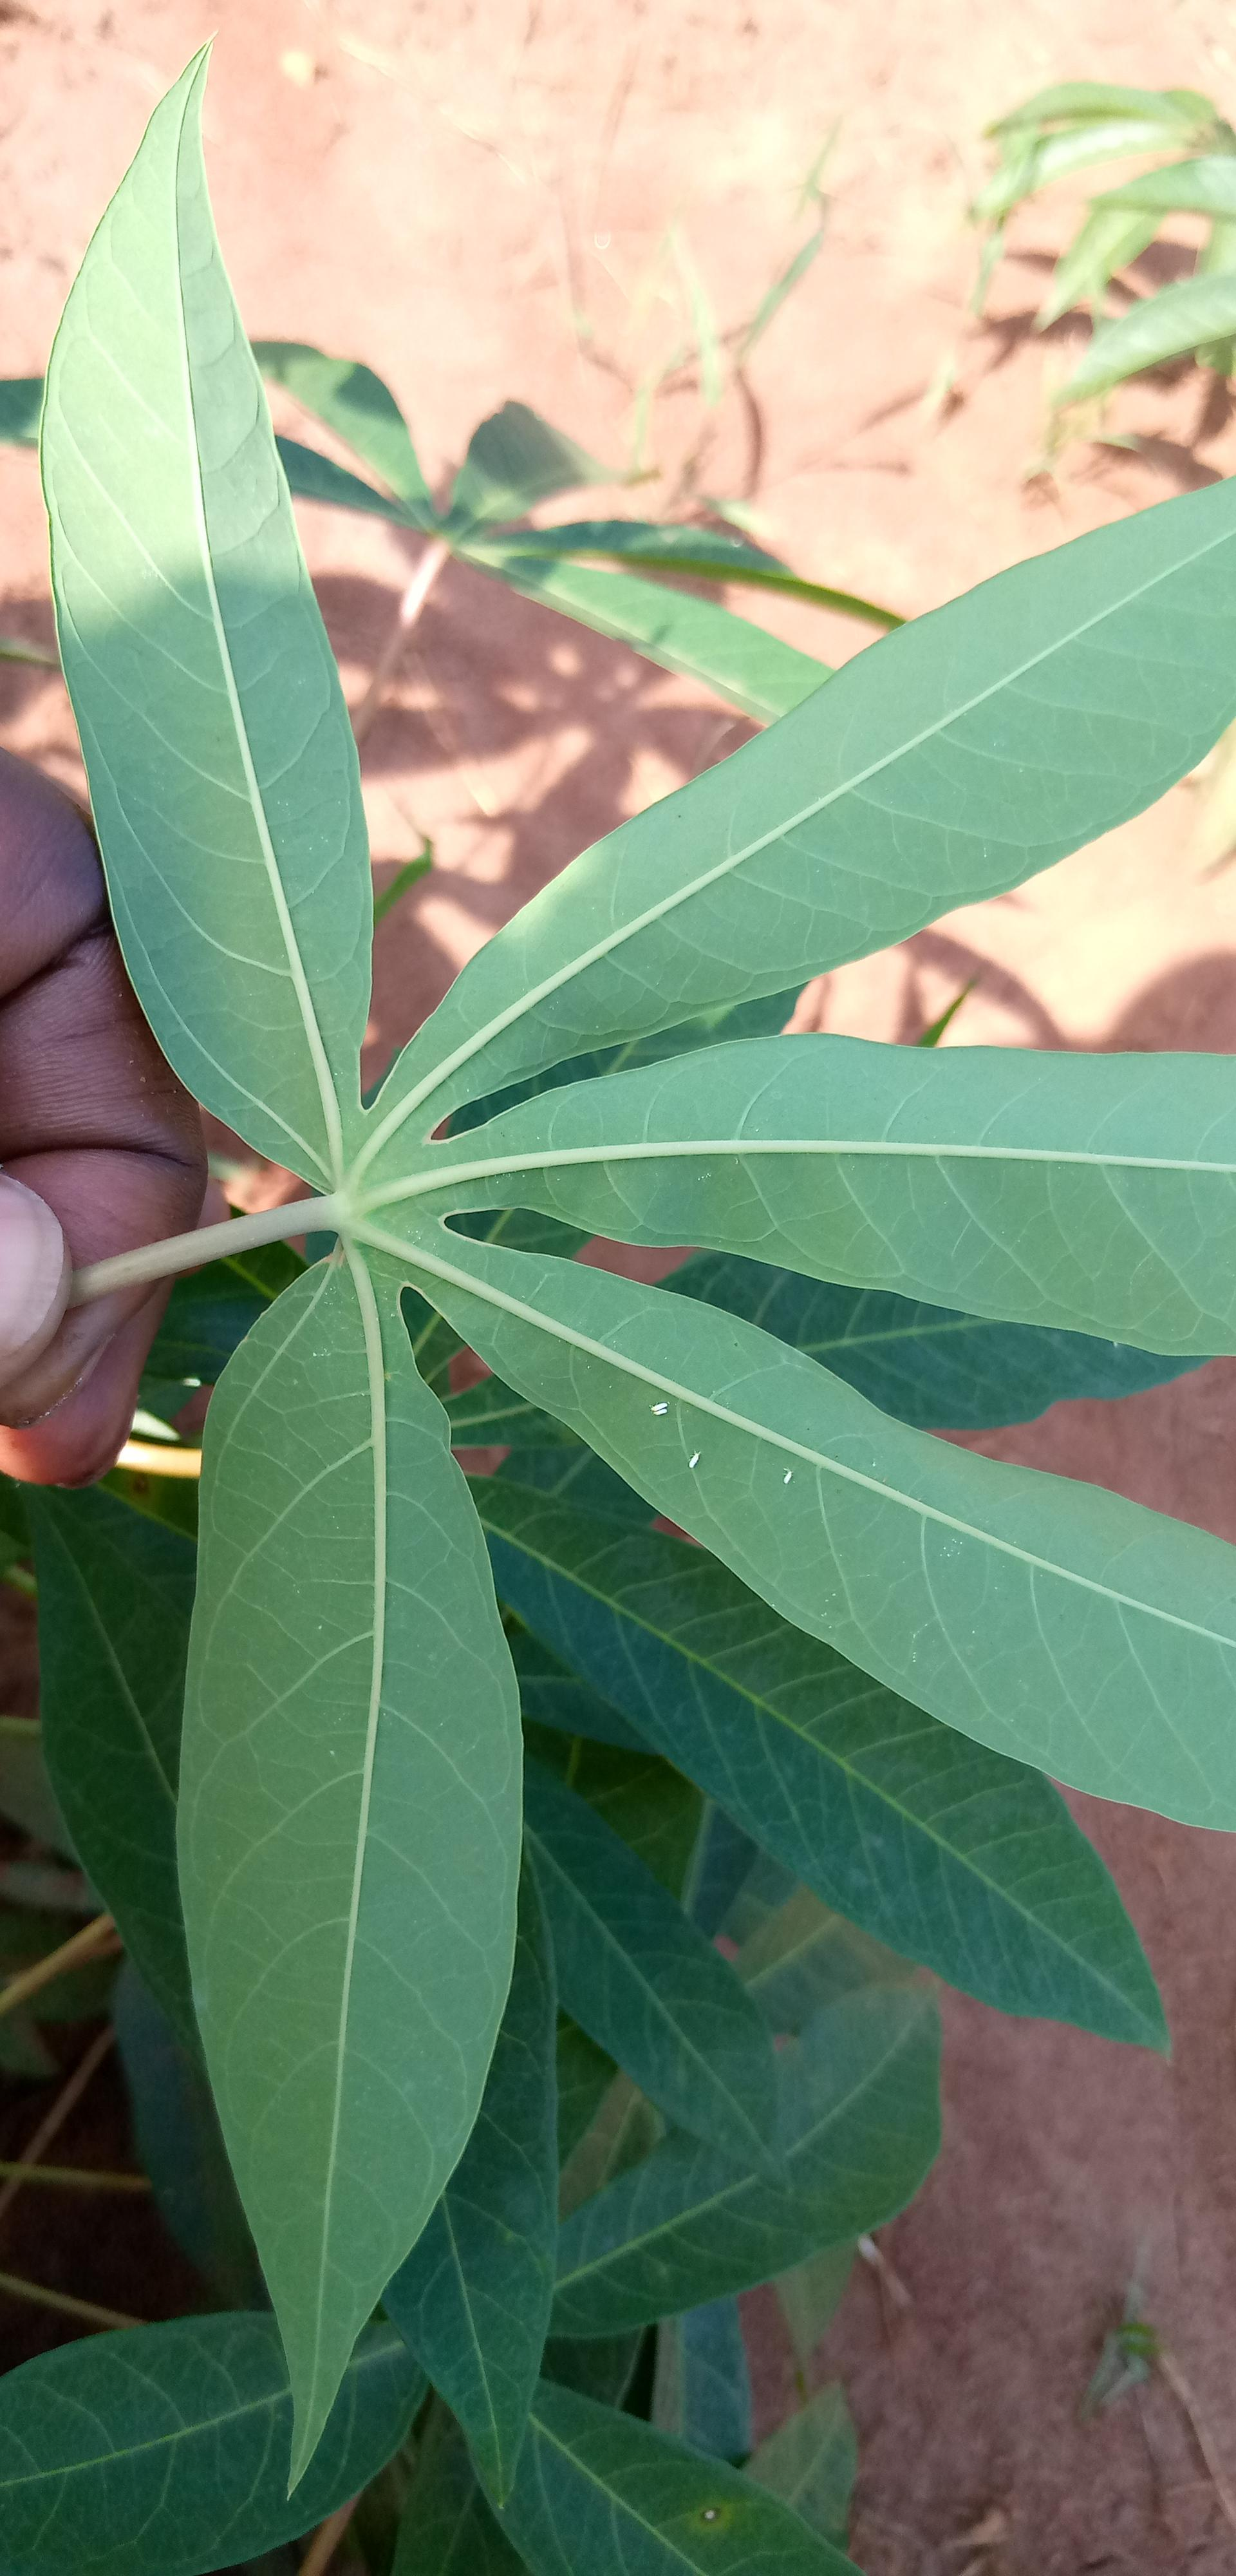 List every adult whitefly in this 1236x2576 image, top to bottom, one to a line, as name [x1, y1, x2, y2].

whitefly [648, 1401, 669, 1412]
whitefly [653, 1408, 669, 1418]
whitefly [686, 1451, 701, 1470]
whitefly [780, 1467, 799, 1486]